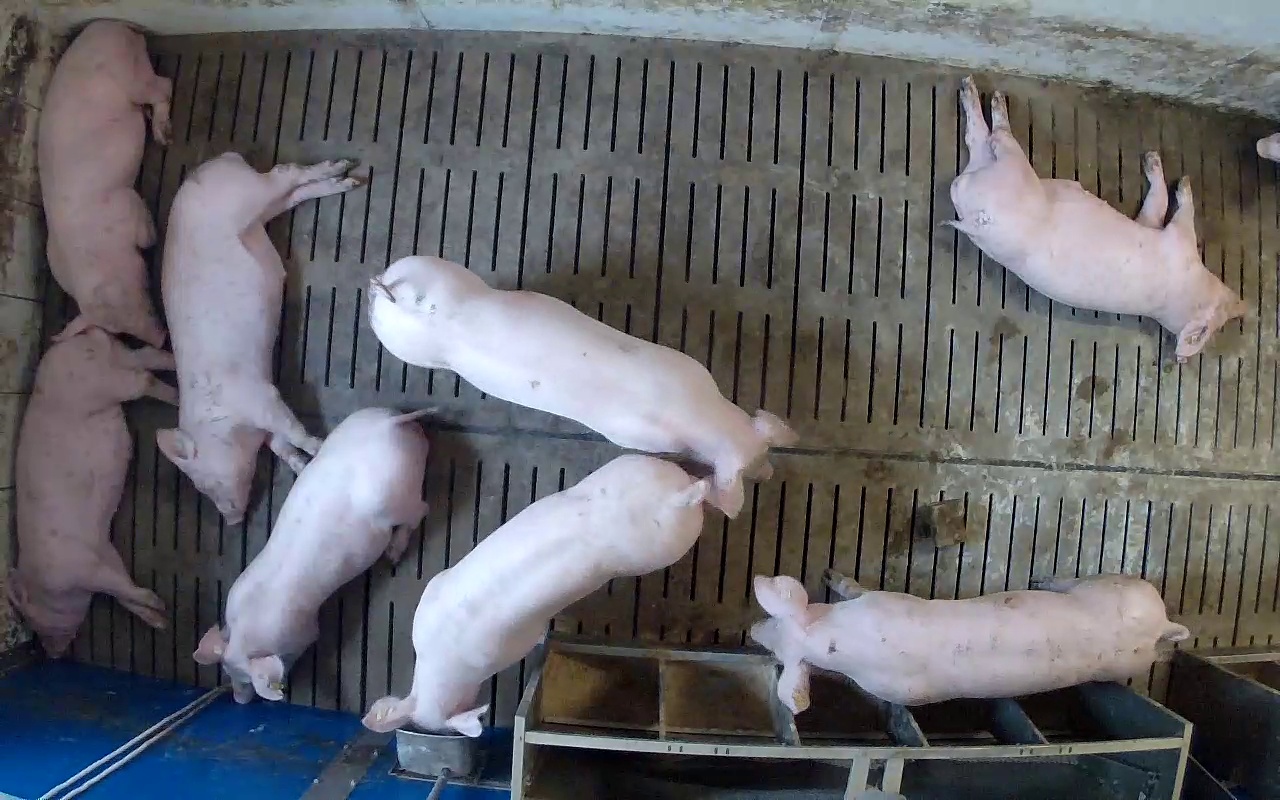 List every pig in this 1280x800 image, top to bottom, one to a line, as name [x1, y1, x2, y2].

pig [34, 19, 174, 351]
pig [937, 75, 1248, 364]
pig [156, 149, 364, 526]
pig [366, 253, 802, 522]
pig [1, 327, 178, 661]
pig [194, 403, 444, 707]
pig [360, 455, 715, 738]
pig [747, 566, 1194, 712]